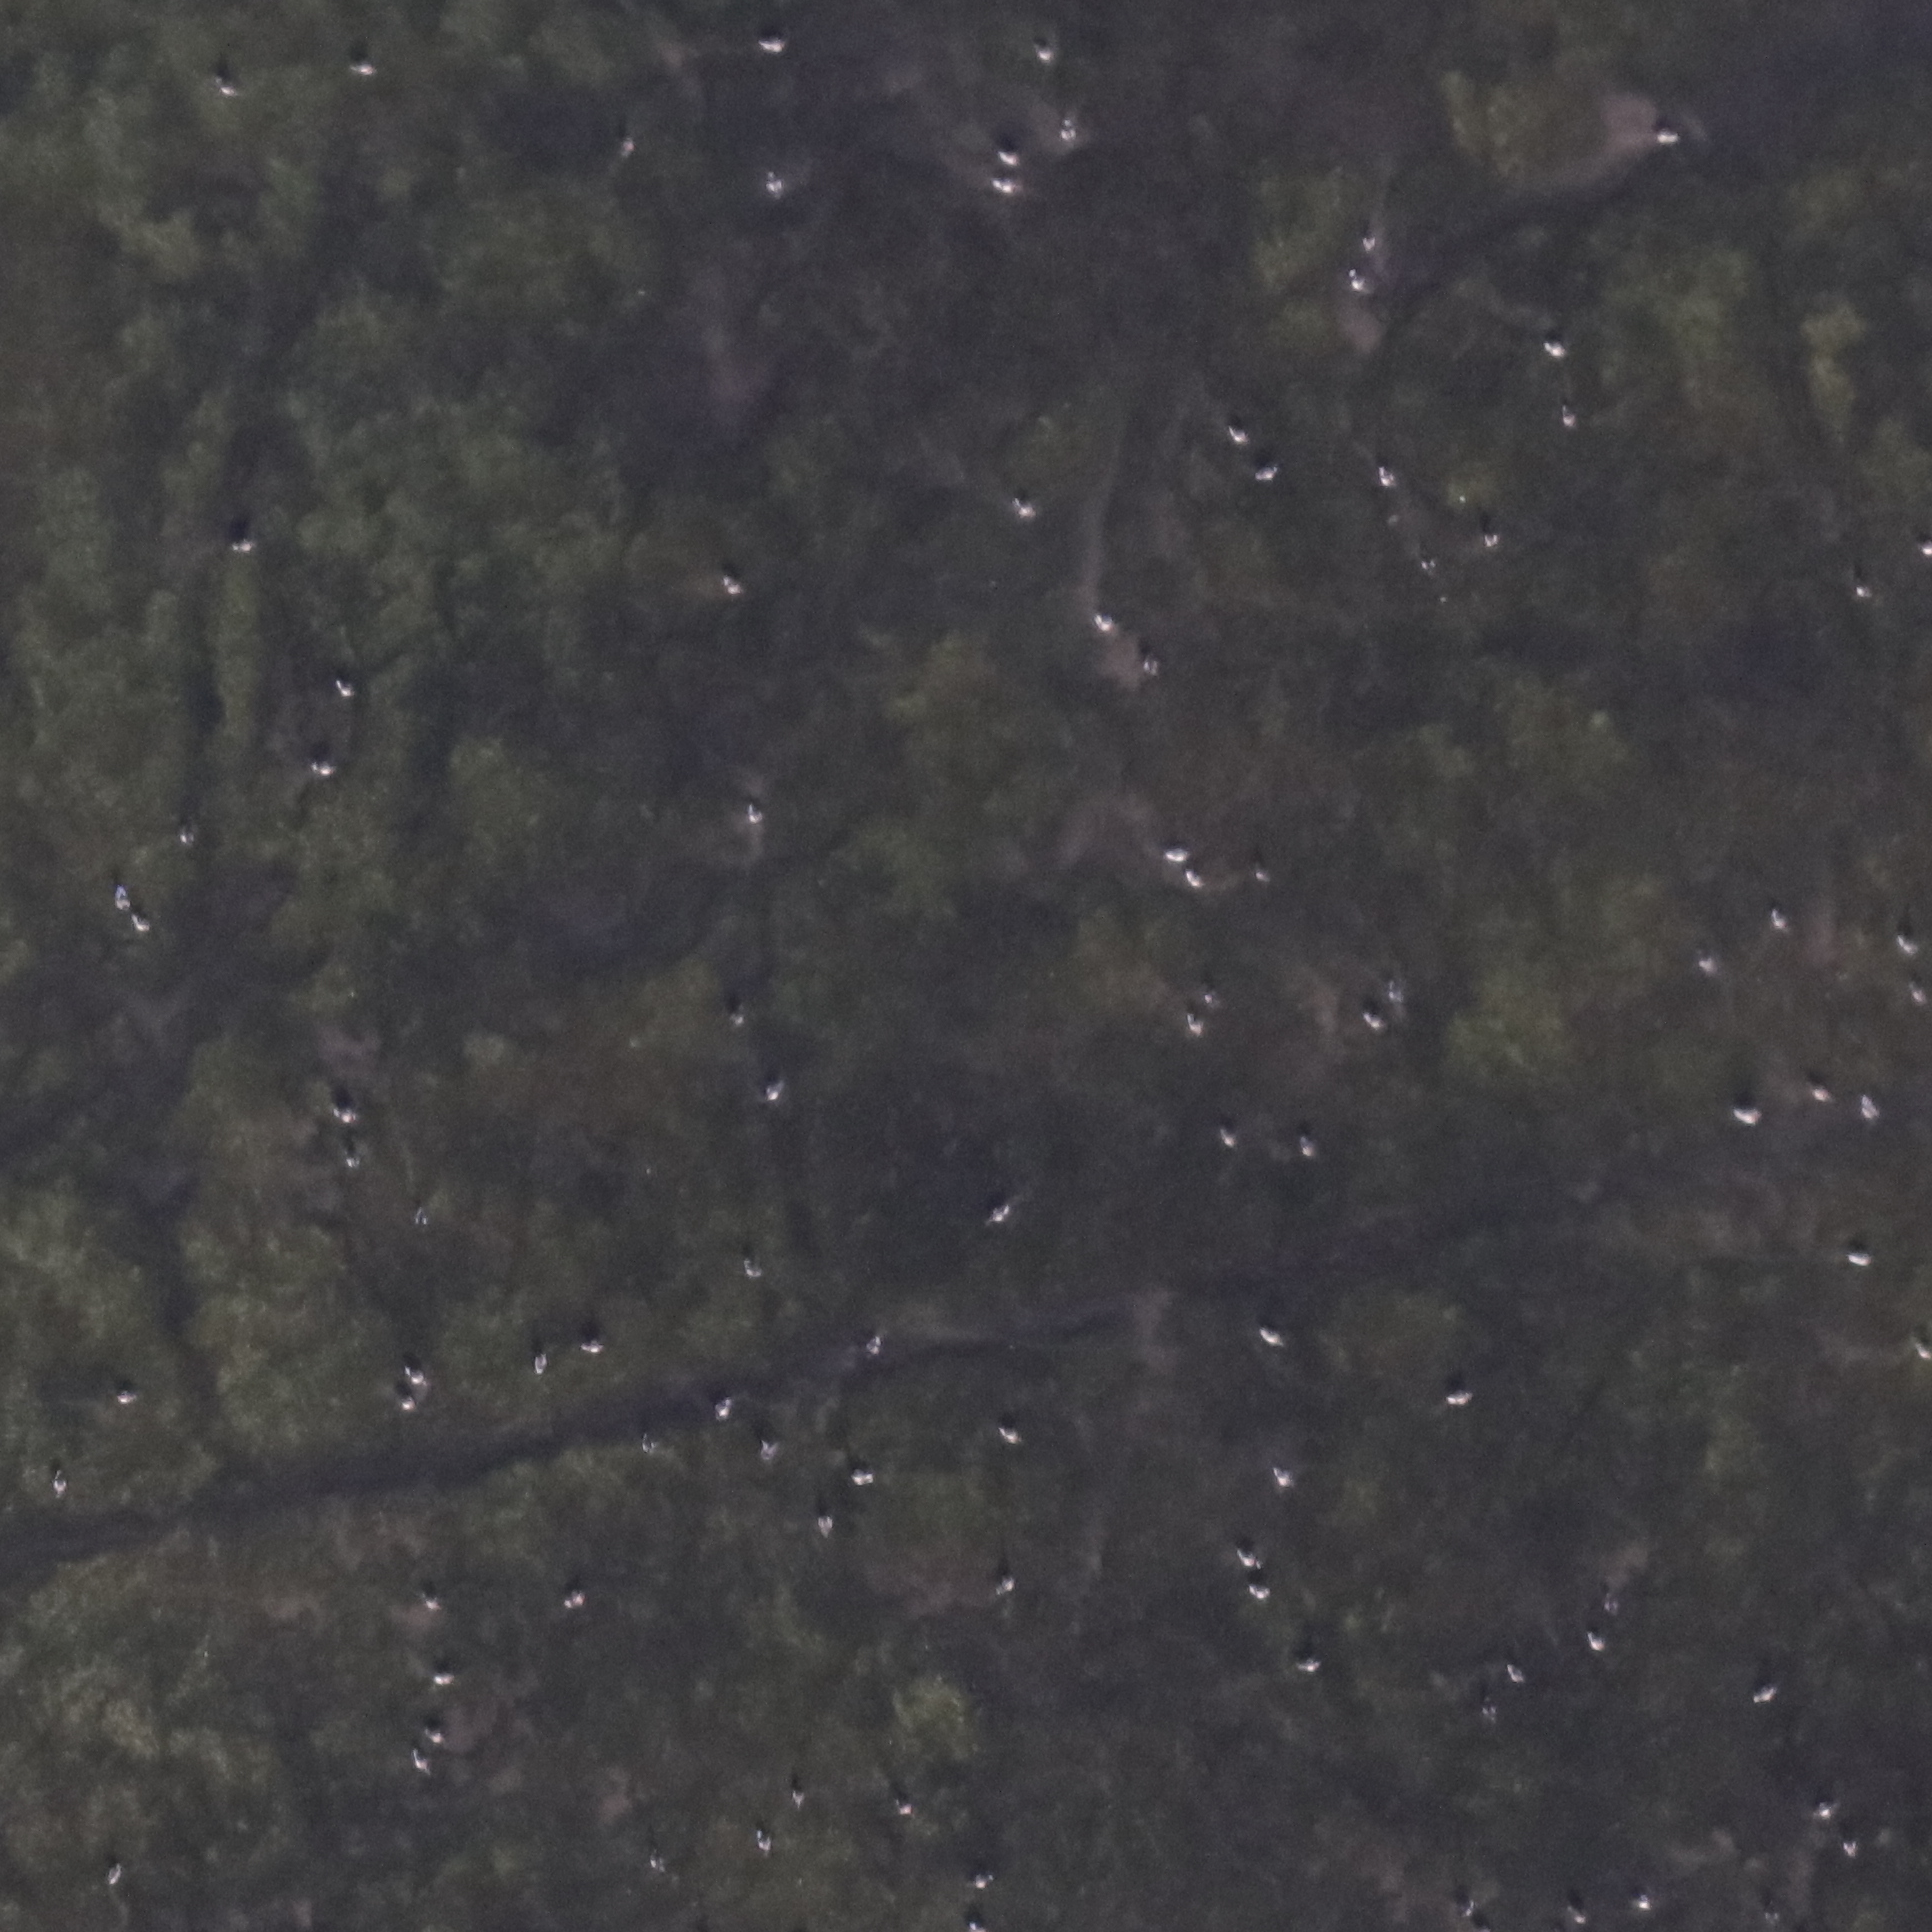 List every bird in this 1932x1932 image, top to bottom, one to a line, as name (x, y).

brant (774, 44)
brant (1049, 53)
brant (367, 73)
brant (221, 76)
brant (1073, 129)
brant (1671, 132)
brant (634, 141)
brant (1007, 161)
brant (1011, 184)
brant (780, 185)
brant (1372, 241)
brant (1361, 272)
brant (1554, 357)
brant (1569, 420)
brant (1248, 423)
brant (1272, 465)
brant (1390, 471)
brant (1030, 503)
brant (243, 539)
brant (1490, 541)
brant (1436, 569)
brant (1868, 582)
brant (732, 589)
brant (1109, 615)
brant (1154, 660)
brant (355, 681)
brant (328, 759)
brant (759, 820)
brant (194, 833)
brant (1188, 850)
brant (1262, 879)
brant (1196, 884)
brant (124, 889)
brant (1779, 913)
brant (136, 923)
brant (1913, 947)
brant (1707, 965)
brant (1395, 994)
brant (1205, 997)
brant (1929, 998)
brant (734, 1022)
brant (1191, 1025)
brant (1376, 1029)
brant (778, 1083)
brant (1821, 1090)
brant (1752, 1113)
brant (1867, 1126)
brant (348, 1127)
brant (1242, 1145)
brant (1312, 1146)
brant (367, 1170)
brant (1005, 1219)
brant (430, 1222)
brant (1855, 1261)
brant (758, 1273)
brant (1266, 1325)
brant (877, 1343)
brant (598, 1344)
brant (1927, 1353)
brant (419, 1364)
brant (540, 1367)
brant (407, 1394)
brant (125, 1398)
brant (1450, 1399)
brant (725, 1411)
brant (770, 1435)
brant (1018, 1444)
brant (653, 1454)
brant (53, 1480)
brant (862, 1484)
brant (1280, 1490)
brant (822, 1515)
brant (1245, 1557)
brant (1007, 1580)
brant (1261, 1589)
brant (429, 1600)
brant (1612, 1605)
brant (571, 1606)
brant (1599, 1643)
brant (1309, 1663)
brant (450, 1674)
brant (1524, 1680)
brant (1768, 1704)
brant (1497, 1717)
brant (439, 1739)
brant (430, 1771)
brant (805, 1803)
brant (903, 1805)
brant (1834, 1816)
brant (769, 1839)
brant (1852, 1844)
brant (664, 1869)
brant (128, 1875)
brant (988, 1884)
brant (1581, 1908)
brant (1648, 1908)
brant (1470, 1909)
brant (1780, 1923)